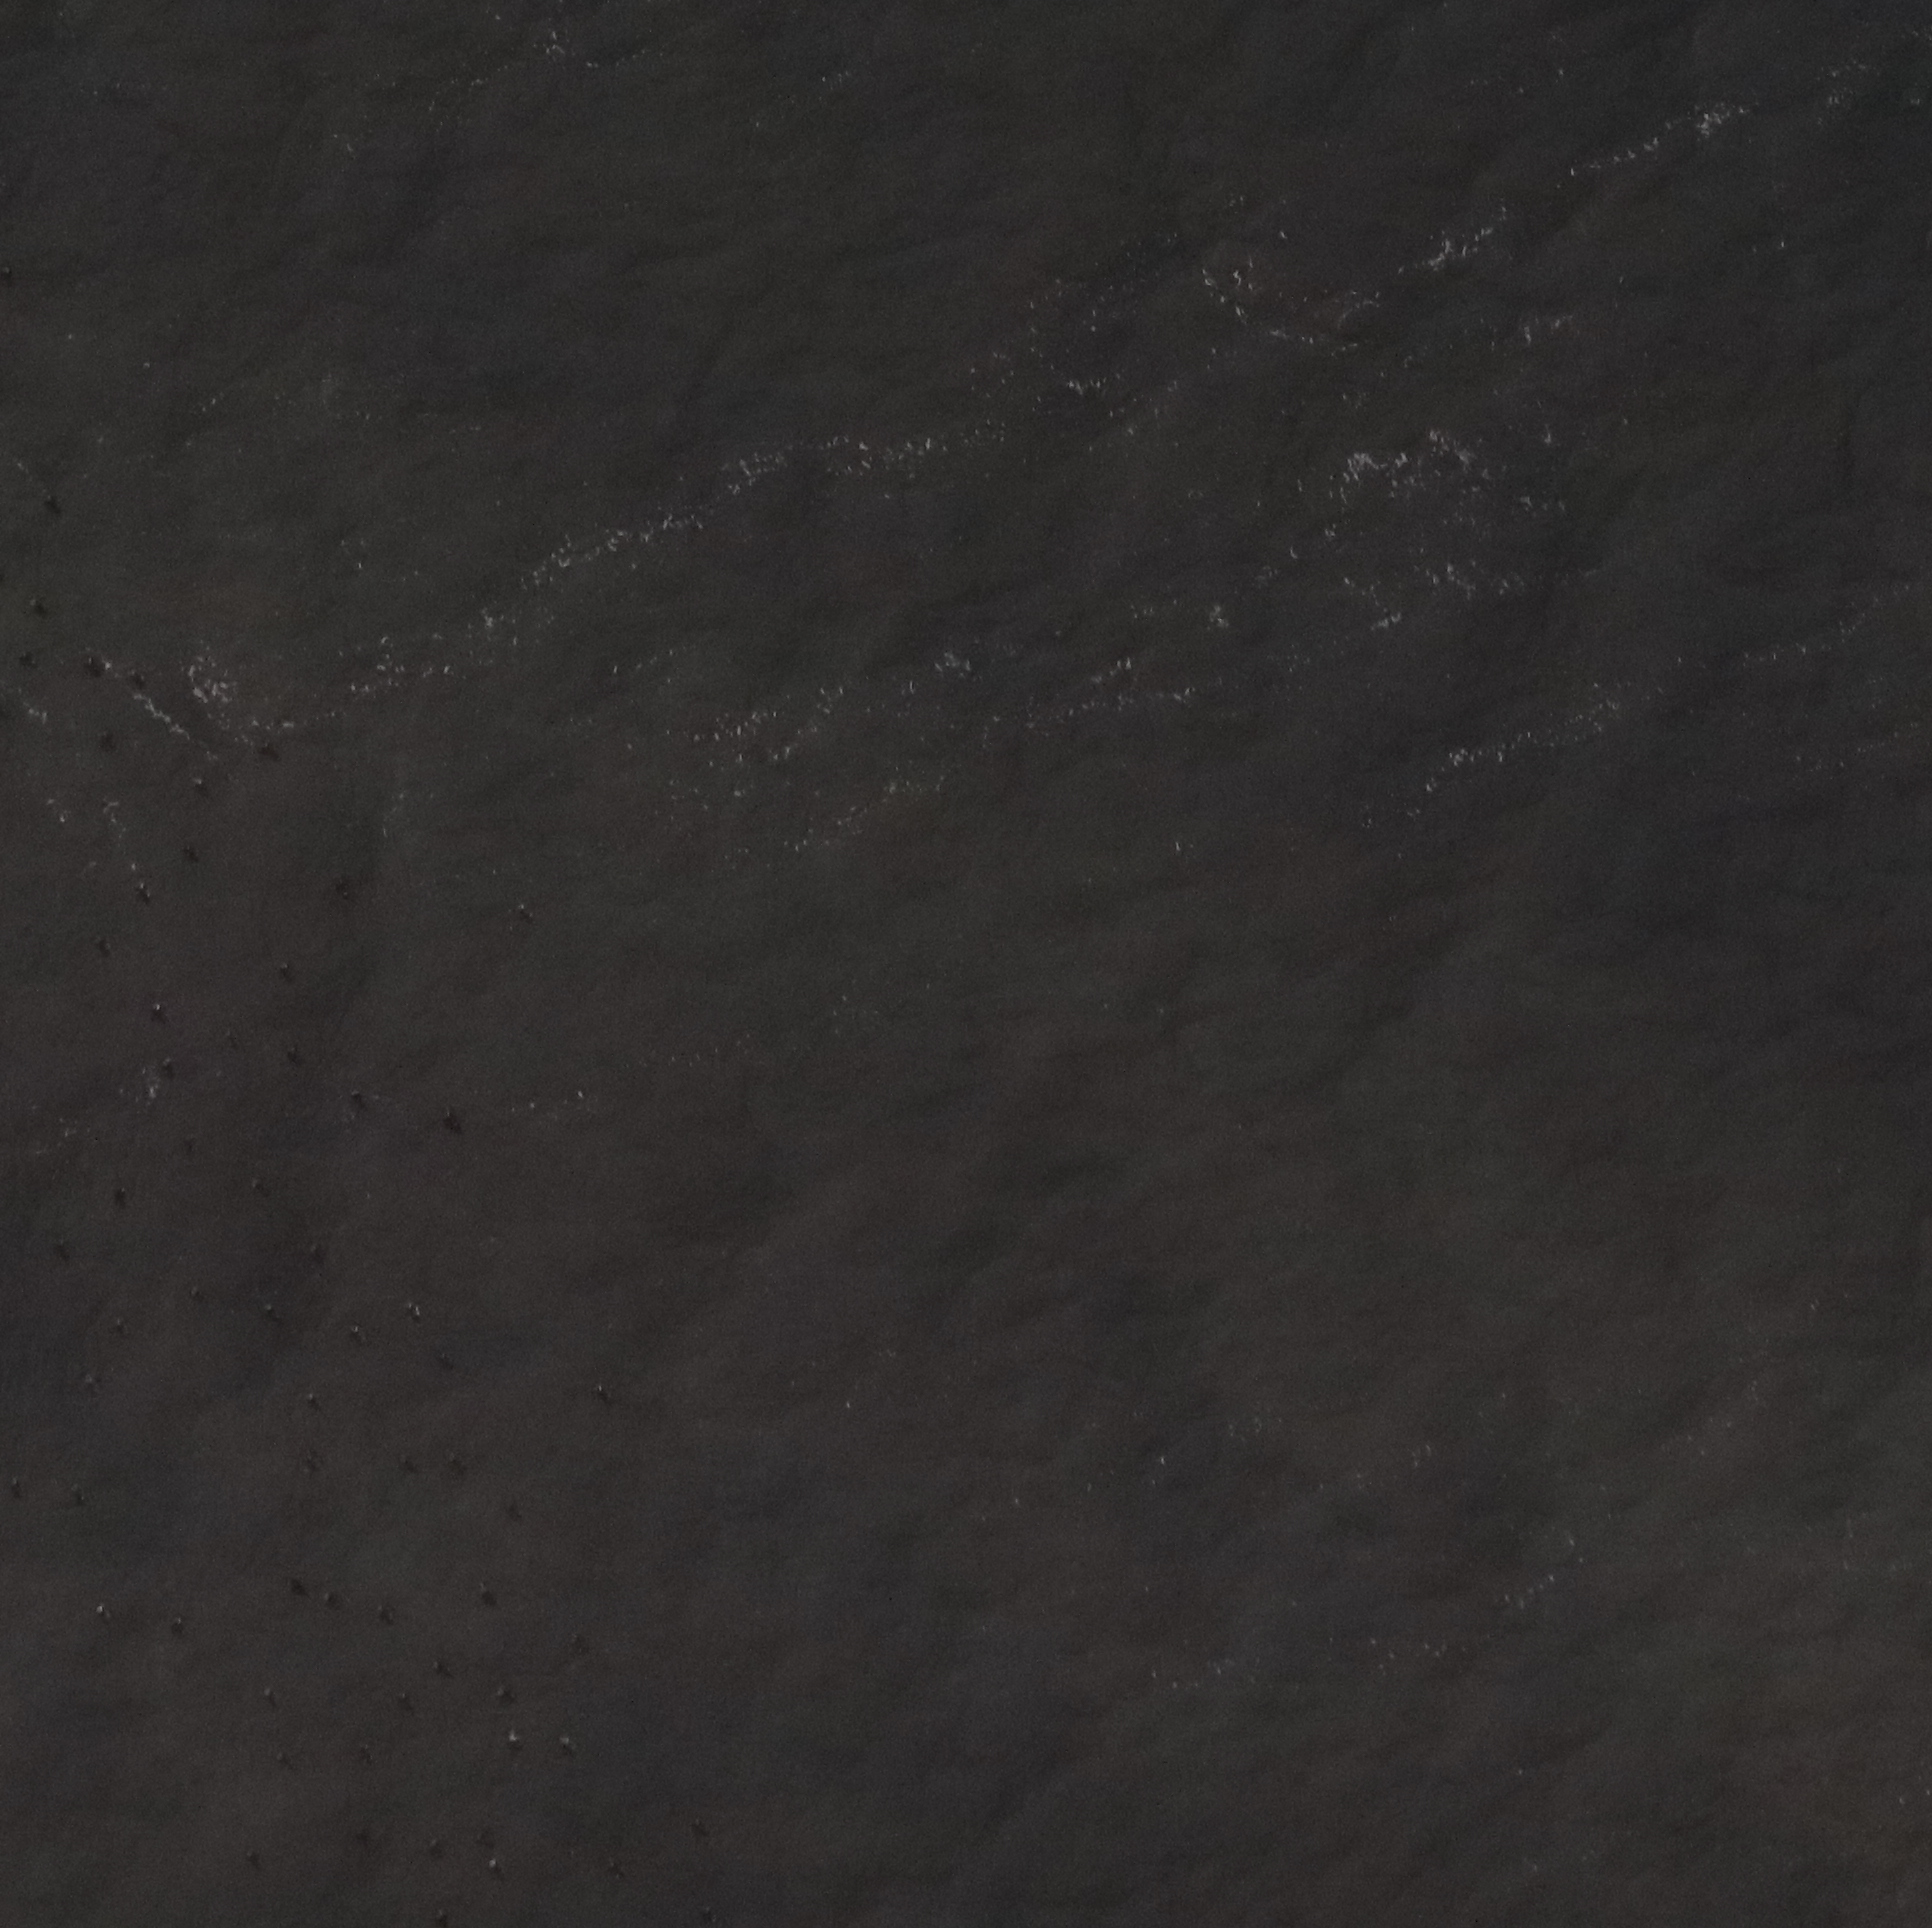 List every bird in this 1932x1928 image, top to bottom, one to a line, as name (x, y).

other bird (6, 275)
other bird (51, 503)
other bird (37, 604)
other bird (27, 659)
other bird (96, 665)
other bird (137, 679)
other bird (1, 712)
other bird (106, 738)
other bird (269, 750)
other bird (203, 786)
other bird (189, 850)
other bird (341, 887)
other bird (144, 893)
other bird (525, 911)
other bird (105, 944)
other bird (286, 969)
other bird (159, 1010)
other bird (233, 1040)
other bird (290, 1053)
other bird (166, 1069)
other bird (359, 1098)
other bird (451, 1120)
other bird (189, 1143)
other bird (257, 1183)
other bird (119, 1195)
other bird (63, 1249)
other bird (315, 1249)
other bird (195, 1295)
other bird (265, 1307)
other bird (414, 1311)
other bird (125, 1325)
other bird (354, 1331)
other bird (446, 1355)
other bird (91, 1380)
other bird (600, 1392)
other bird (310, 1398)
other bird (310, 1457)
other bird (450, 1458)
other bird (402, 1459)
other bird (16, 1484)
other bird (76, 1492)
other bird (514, 1508)
other bird (297, 1589)
other bird (482, 1590)
other bird (329, 1599)
other bird (99, 1610)
other bird (385, 1615)
other bird (175, 1623)
other bird (578, 1641)
other bird (439, 1662)
other bird (500, 1691)
other bird (271, 1696)
other bird (402, 1702)
other bird (512, 1741)
other bird (564, 1744)
other bird (366, 1754)
other bird (280, 1757)
other bird (701, 1824)
other bird (482, 1831)
other bird (361, 1834)
other bird (430, 1844)
other bird (252, 1857)
other bird (493, 1863)
other bird (617, 1868)
other bird (441, 1916)
other bird (709, 1916)